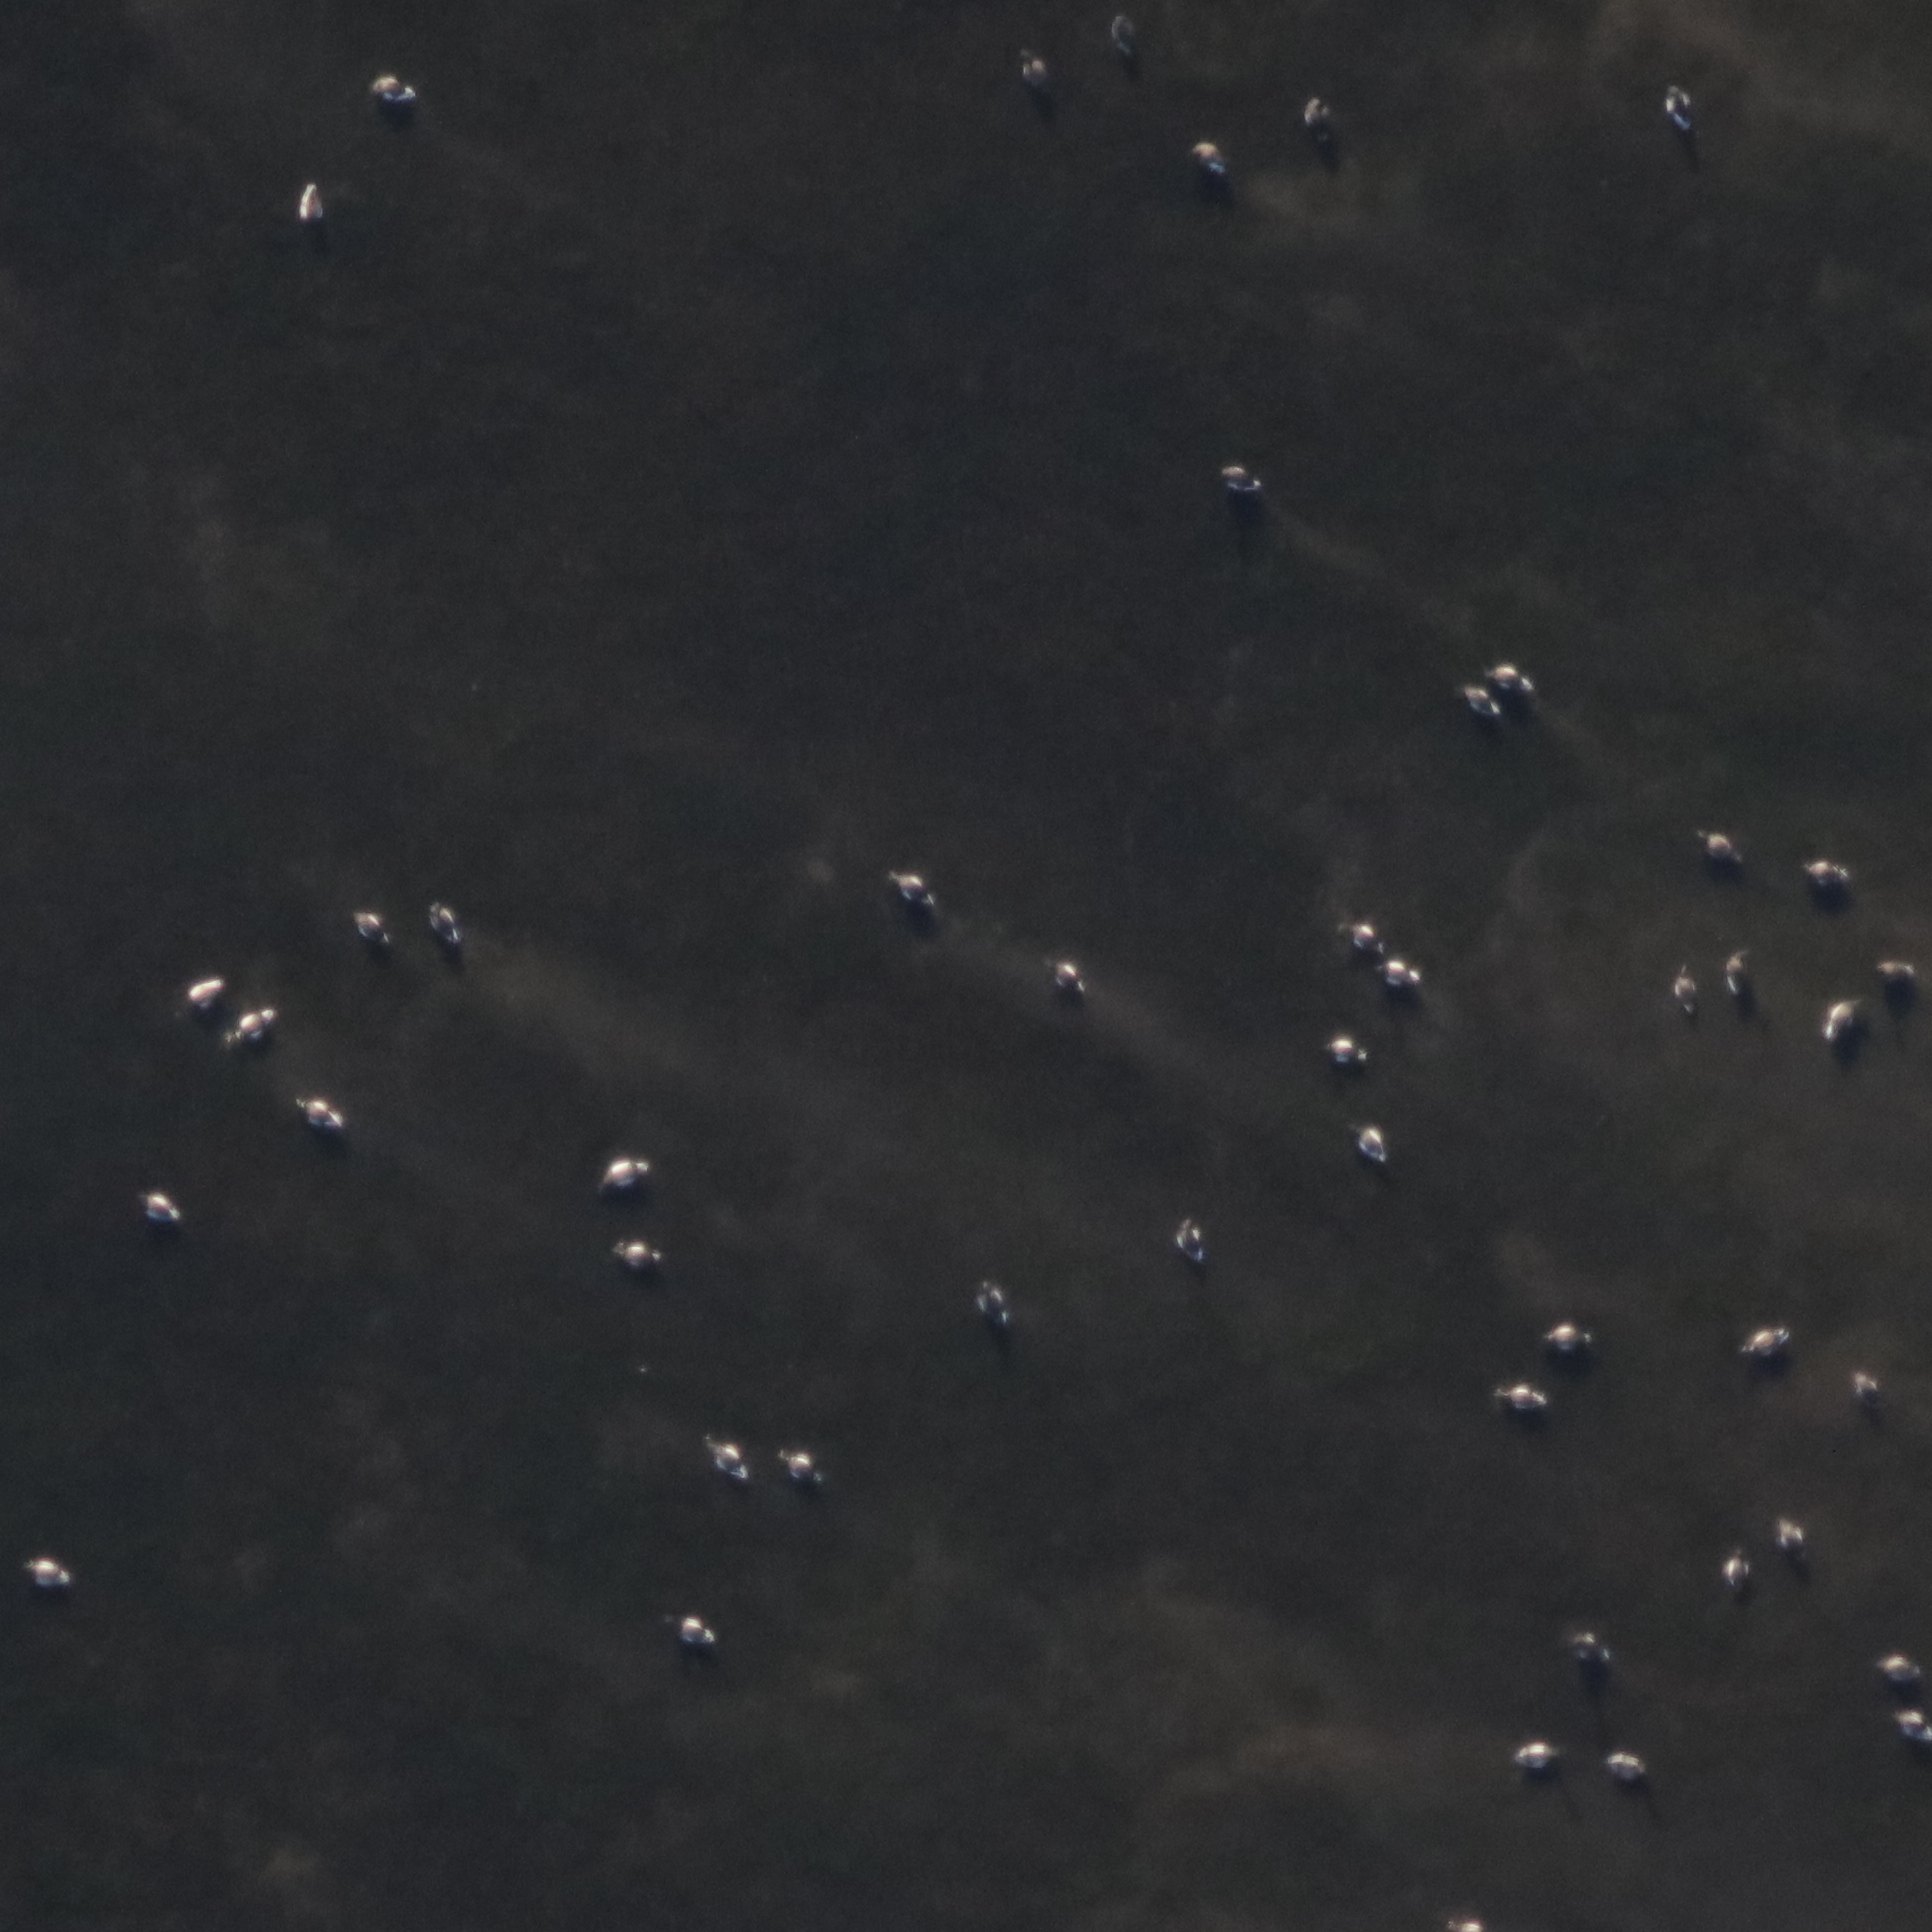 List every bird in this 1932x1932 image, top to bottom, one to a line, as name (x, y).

brant (1125, 34)
brant (1031, 71)
brant (401, 88)
brant (1678, 104)
brant (1322, 121)
brant (1209, 155)
brant (312, 203)
brant (1240, 479)
brant (1510, 678)
brant (1476, 701)
brant (1718, 848)
brant (1824, 873)
brant (911, 890)
brant (444, 923)
brant (371, 926)
brant (1359, 937)
brant (1734, 963)
brant (1400, 972)
brant (1891, 973)
brant (1066, 979)
brant (203, 988)
brant (1683, 990)
brant (1845, 1019)
brant (253, 1027)
brant (1346, 1051)
brant (319, 1114)
brant (1371, 1143)
brant (623, 1173)
brant (159, 1206)
brant (1187, 1238)
brant (637, 1256)
brant (993, 1304)
brant (1567, 1340)
brant (1764, 1343)
brant (1866, 1381)
brant (1522, 1400)
brant (727, 1458)
brant (799, 1468)
brant (1794, 1533)
brant (1737, 1572)
brant (47, 1574)
brant (694, 1634)
brant (1588, 1646)
brant (1912, 1678)
brant (1913, 1723)
brant (1537, 1750)
brant (1624, 1761)